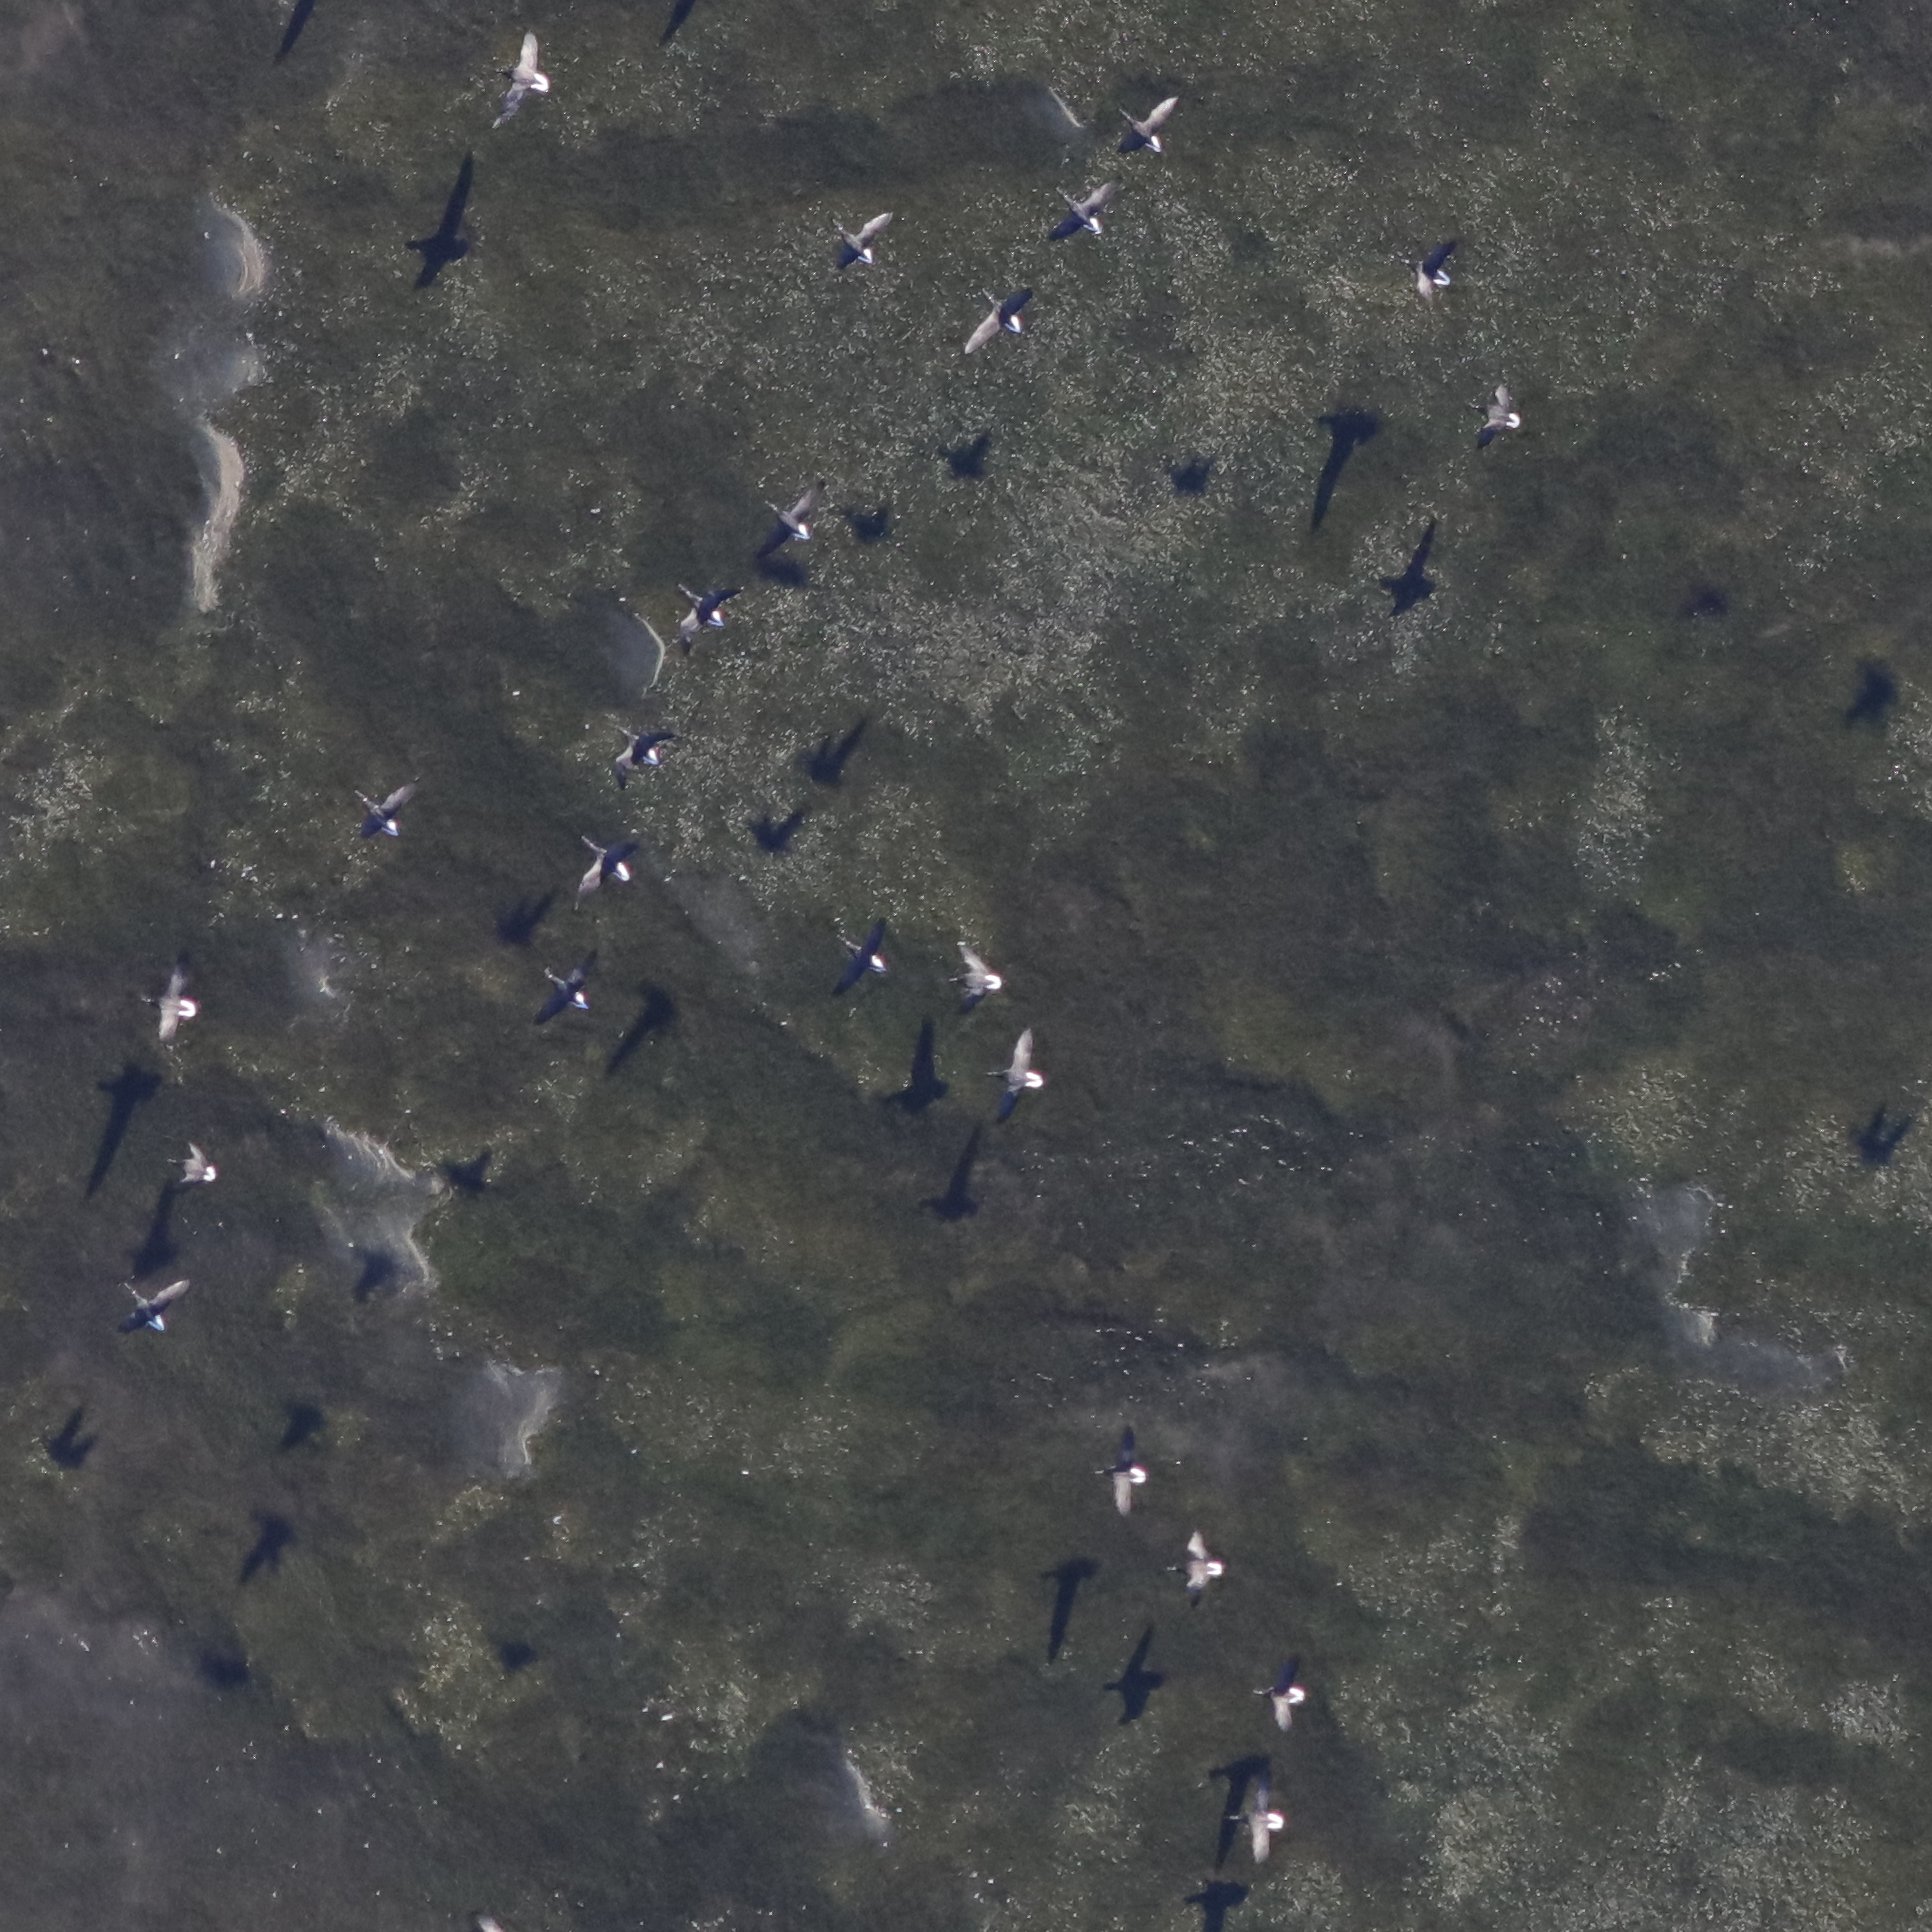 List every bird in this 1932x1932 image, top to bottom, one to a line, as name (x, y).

brant (523, 76)
brant (1154, 131)
brant (1076, 228)
brant (854, 236)
brant (1423, 270)
brant (996, 316)
brant (1495, 412)
brant (794, 526)
brant (715, 610)
brant (641, 751)
brant (382, 807)
brant (604, 867)
brant (861, 956)
brant (985, 968)
brant (570, 988)
brant (185, 1006)
brant (1020, 1079)
brant (190, 1168)
brant (152, 1308)
brant (1116, 1475)
brant (1199, 1570)
brant (1286, 1690)
brant (1270, 1821)